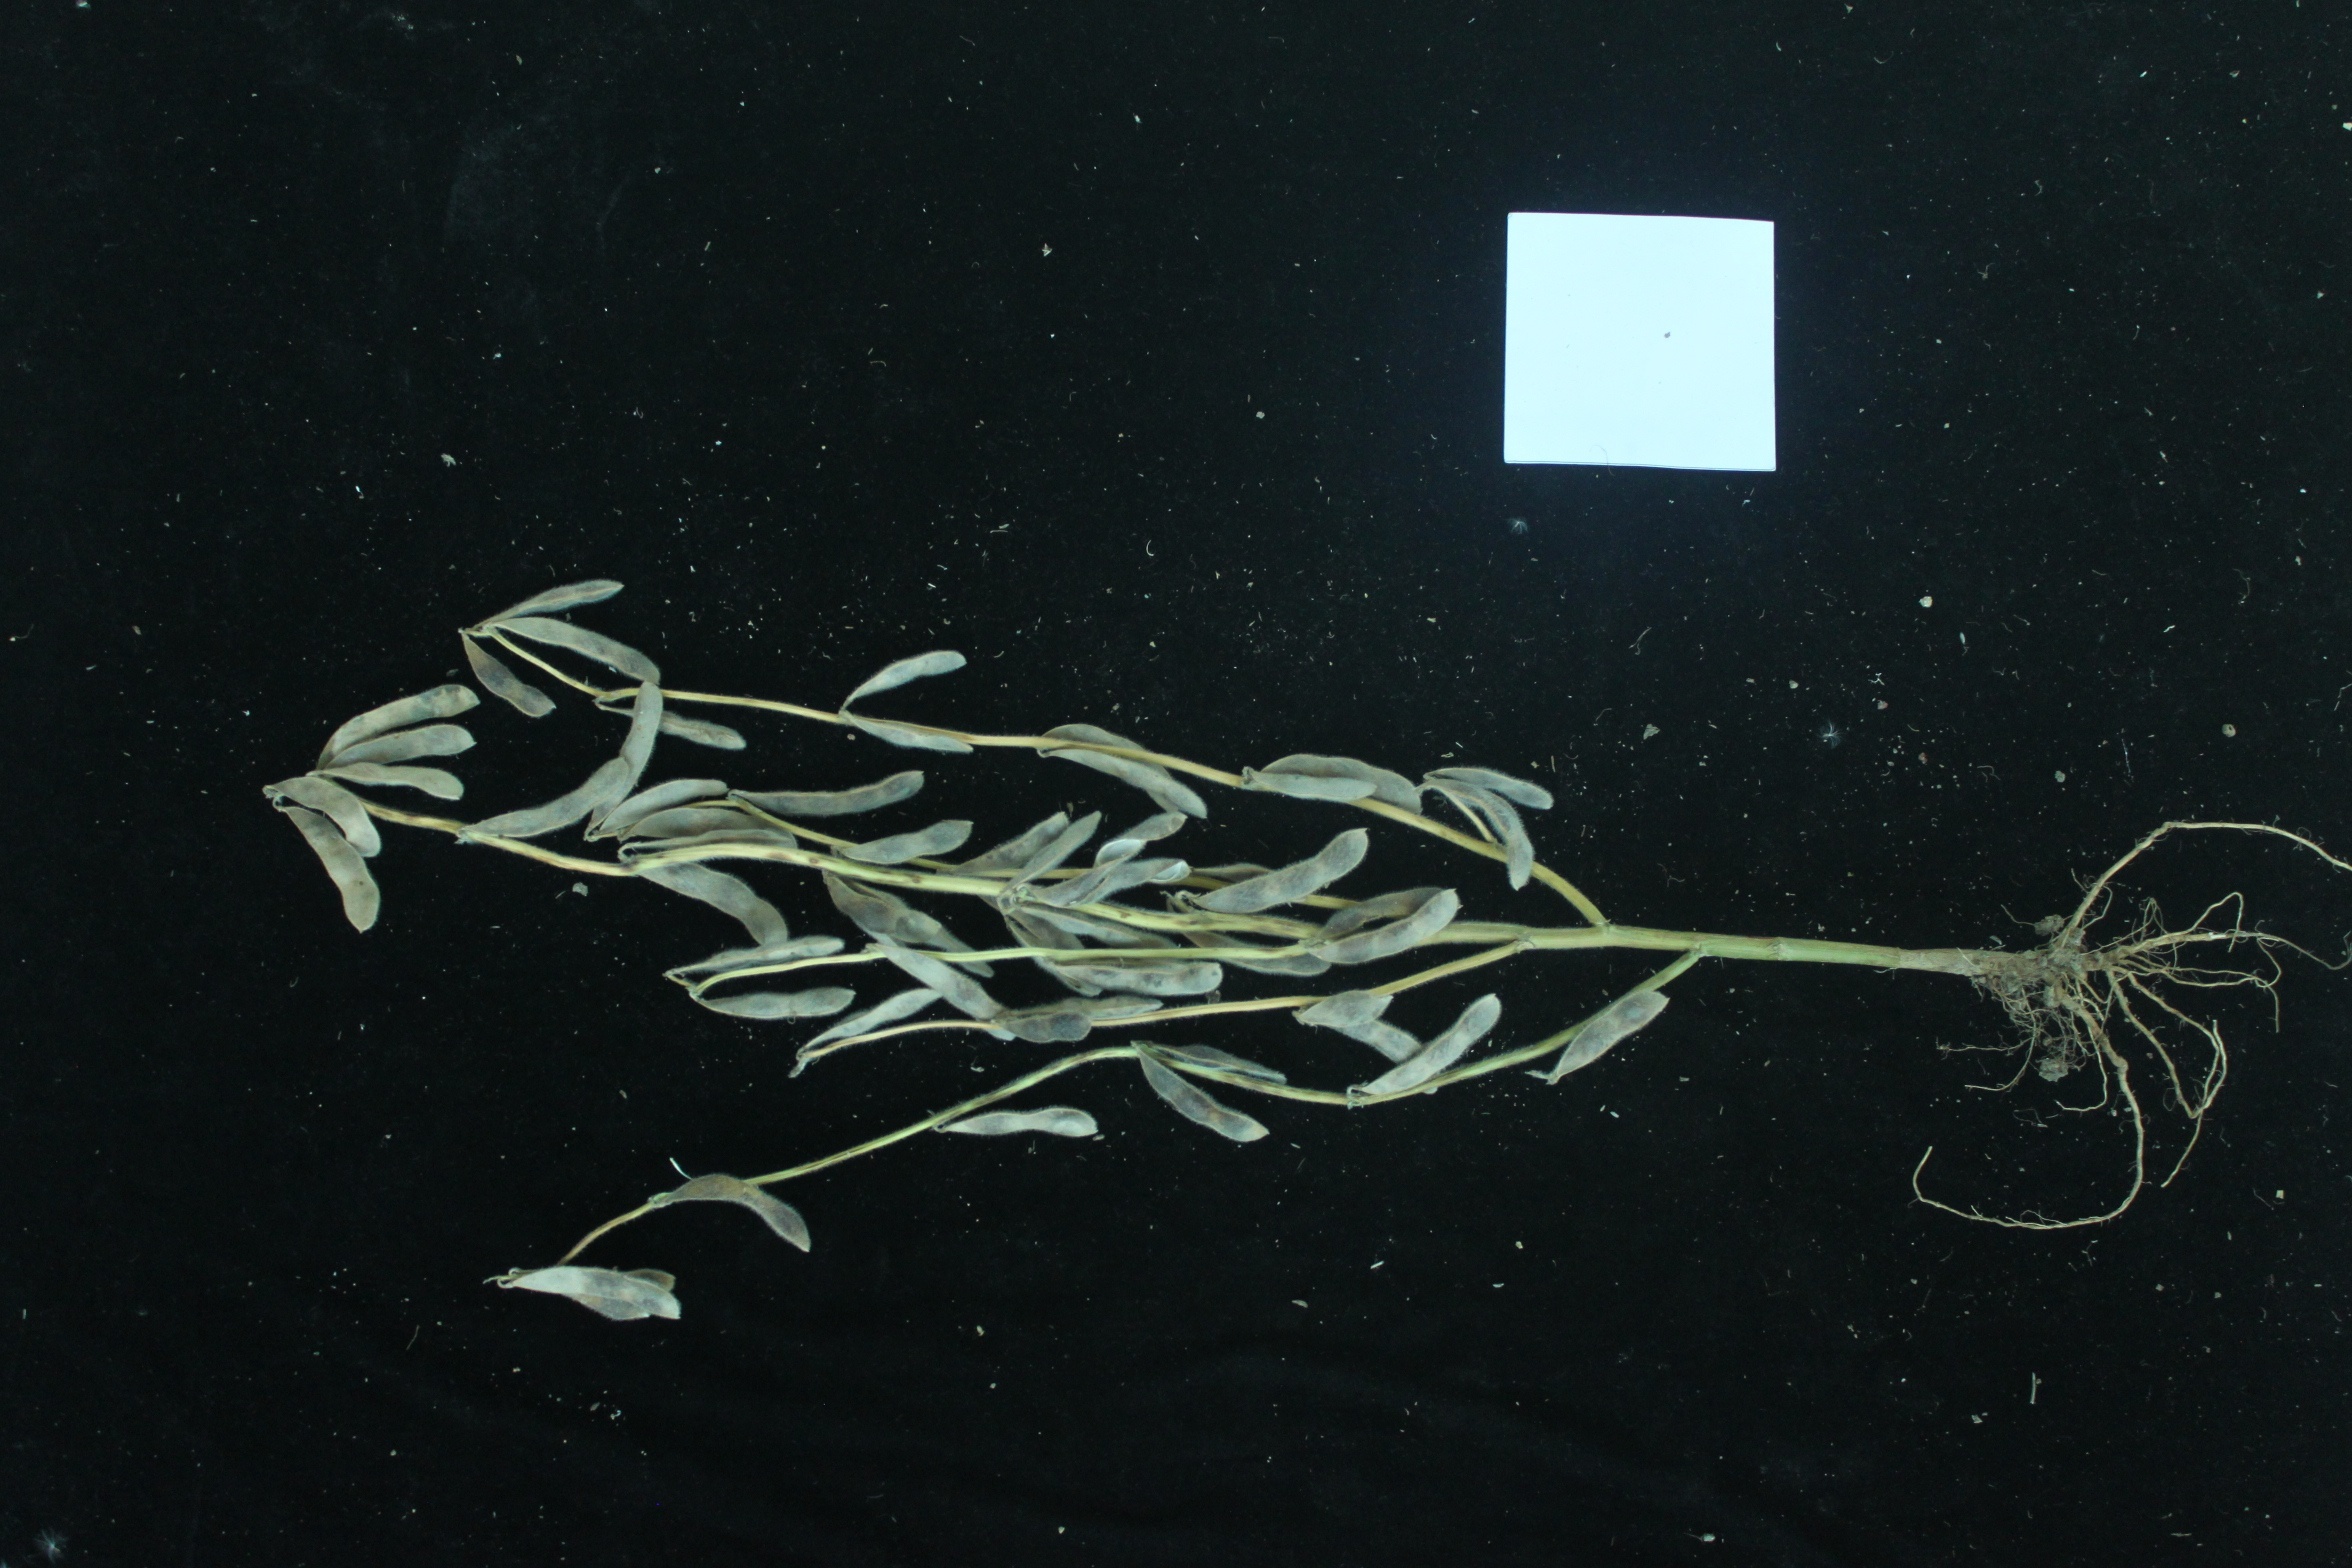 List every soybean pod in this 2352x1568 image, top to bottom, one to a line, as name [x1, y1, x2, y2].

soybean pod [478, 581, 623, 627]
soybean pod [486, 618, 660, 682]
soybean pod [461, 633, 553, 718]
soybean pod [843, 651, 965, 710]
soybean pod [588, 673, 660, 831]
soybean pod [315, 686, 479, 770]
soybean pod [610, 707, 746, 750]
soybean pod [841, 713, 973, 753]
soybean pod [1041, 724, 1178, 818]
soybean pod [325, 725, 476, 772]
soybean pod [1040, 750, 1206, 817]
soybean pod [460, 756, 630, 838]
soybean pod [1250, 756, 1419, 814]
soybean pod [311, 763, 463, 802]
soybean pod [1430, 770, 1552, 810]
soybean pod [735, 771, 923, 816]
soybean pod [1248, 772, 1379, 804]
soybean pod [266, 778, 381, 861]
soybean pod [598, 778, 726, 834]
soybean pod [1425, 780, 1533, 891]
soybean pod [625, 804, 767, 841]
soybean pod [281, 806, 379, 934]
soybean pod [934, 811, 1070, 878]
soybean pod [1003, 814, 1100, 895]
soybean pod [1095, 815, 1184, 880]
soybean pod [838, 821, 971, 863]
soybean pod [623, 829, 800, 852]
soybean pod [1186, 829, 1366, 915]
soybean pod [627, 855, 786, 955]
soybean pod [1026, 860, 1189, 903]
soybean pod [822, 861, 905, 961]
soybean pod [1185, 864, 1291, 880]
soybean pod [852, 885, 994, 978]
soybean pod [1300, 889, 1458, 965]
soybean pod [1303, 889, 1459, 946]
soybean pod [986, 899, 1104, 997]
soybean pod [1018, 907, 1183, 961]
soybean pod [1170, 909, 1333, 976]
soybean pod [671, 936, 844, 973]
soybean pod [869, 945, 1016, 1041]
soybean pod [1047, 965, 1223, 996]
soybean pod [802, 989, 946, 1054]
soybean pod [1358, 989, 1499, 1097]
soybean pod [1548, 989, 1670, 1084]
soybean pod [696, 990, 856, 1020]
soybean pod [1295, 993, 1392, 1027]
soybean pod [992, 997, 1161, 1021]
soybean pod [994, 1013, 1091, 1043]
soybean pod [1302, 1013, 1438, 1095]
soybean pod [1134, 1043, 1266, 1140]
soybean pod [1148, 1045, 1284, 1083]
soybean pod [941, 1107, 1097, 1137]
soybean pod [655, 1175, 810, 1252]
soybean pod [500, 1268, 681, 1321]
soybean pod [510, 1270, 674, 1302]